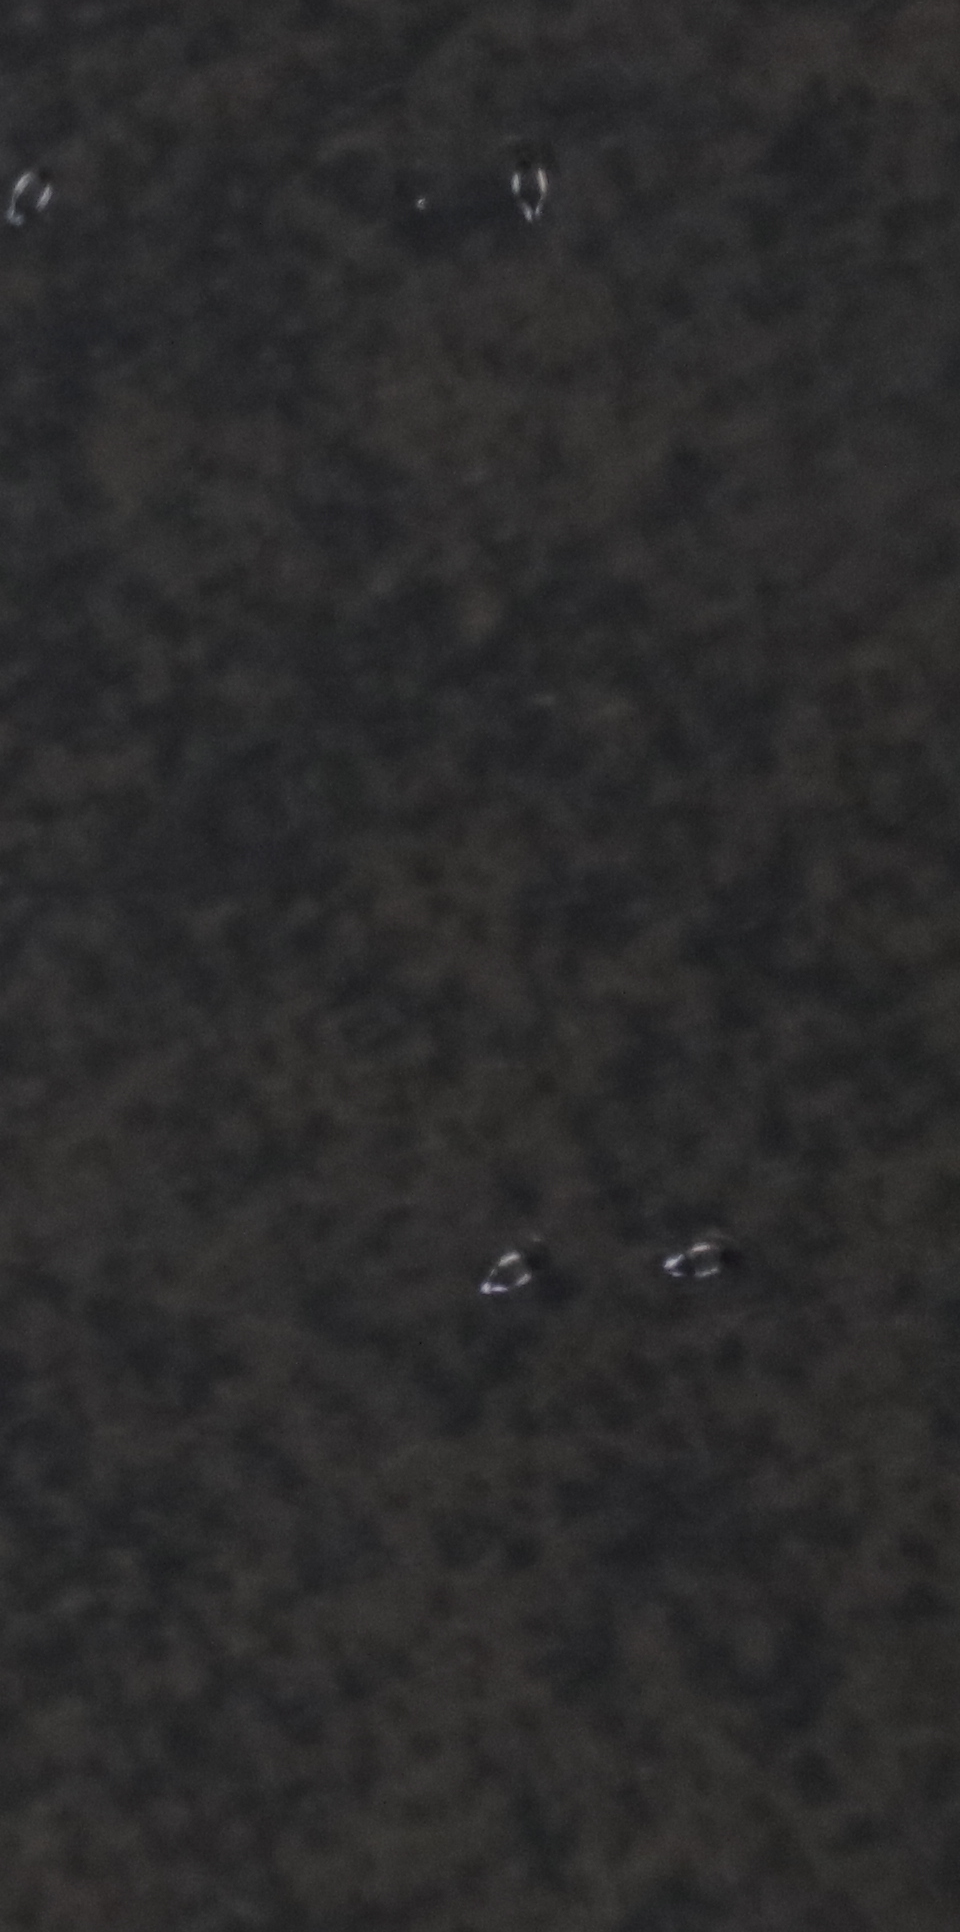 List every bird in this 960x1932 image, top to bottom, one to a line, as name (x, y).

brant (530, 187)
brant (30, 194)
brant (702, 1260)
brant (511, 1271)